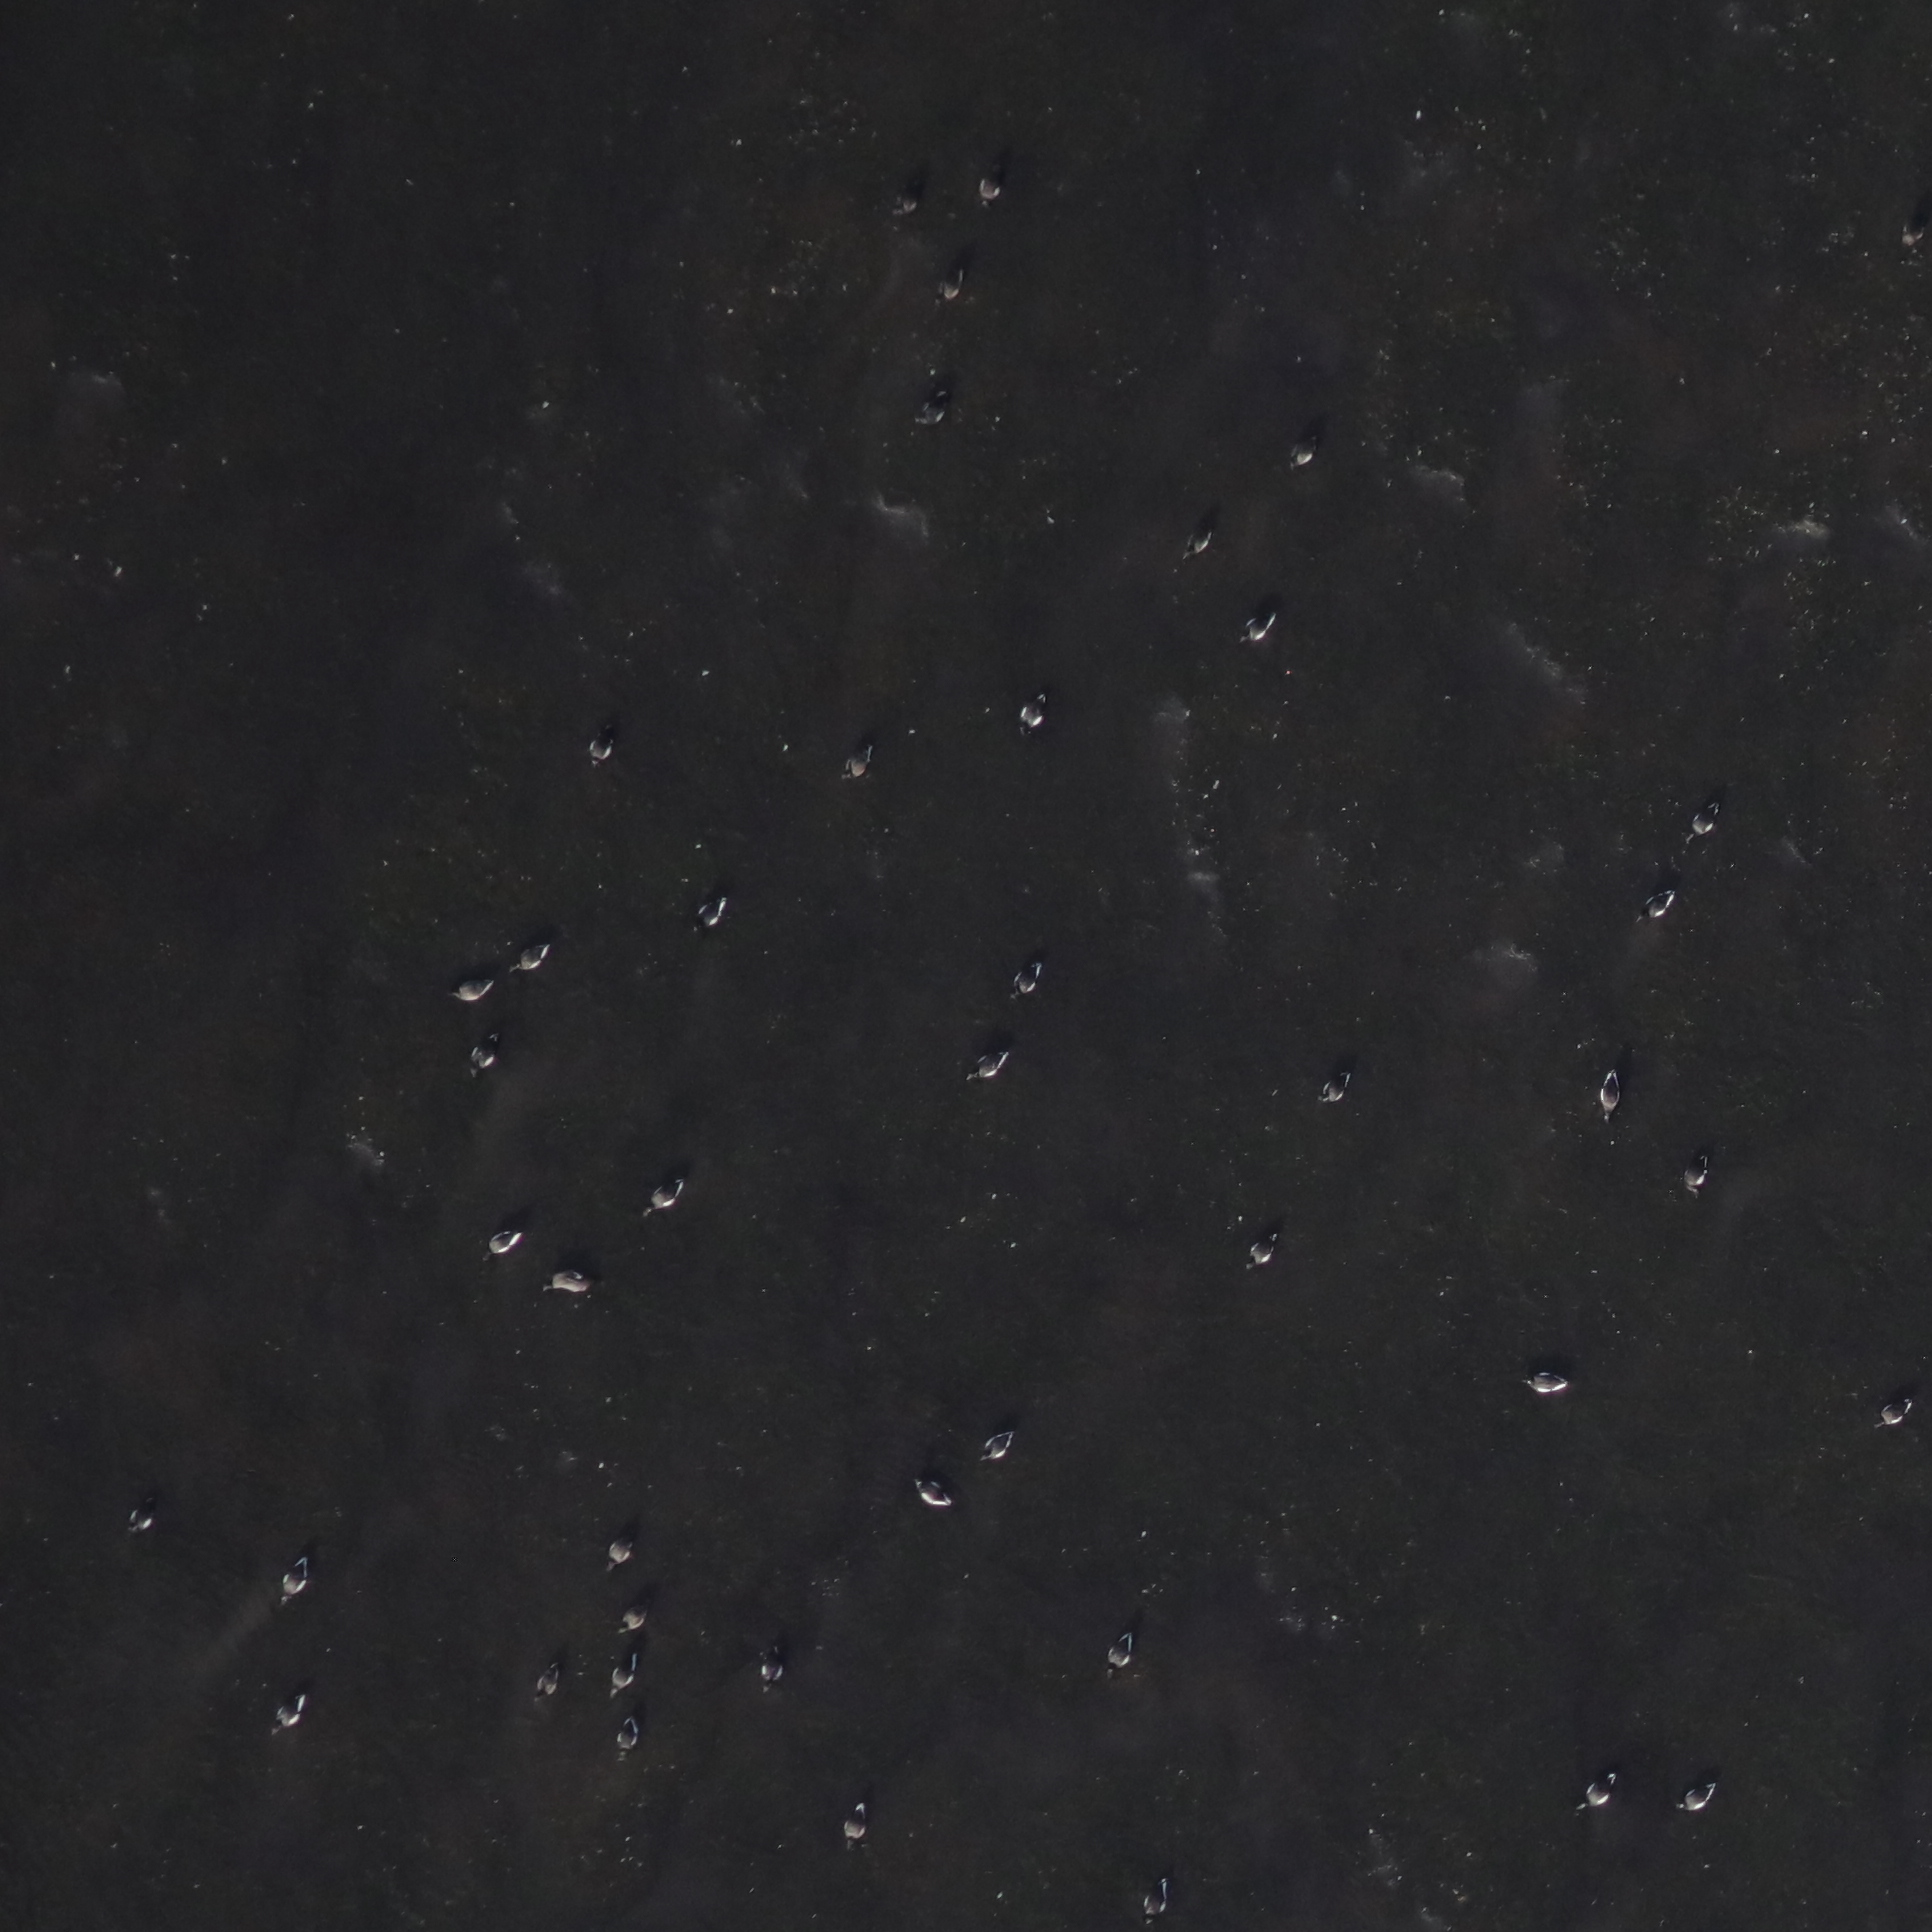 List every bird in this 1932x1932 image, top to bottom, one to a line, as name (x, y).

brant (989, 189)
brant (909, 205)
brant (1912, 228)
brant (955, 284)
brant (934, 412)
brant (1299, 453)
brant (1198, 536)
brant (1256, 626)
brant (1032, 714)
brant (601, 748)
brant (862, 768)
brant (1703, 820)
brant (1658, 906)
brant (711, 912)
brant (531, 960)
brant (1028, 979)
brant (472, 987)
brant (484, 1056)
brant (990, 1064)
brant (1339, 1086)
brant (1611, 1095)
brant (1695, 1173)
brant (664, 1196)
brant (504, 1247)
brant (1259, 1257)
brant (571, 1283)
brant (1546, 1382)
brant (1893, 1411)
brant (997, 1446)
brant (935, 1492)
brant (140, 1517)
brant (620, 1552)
brant (296, 1579)
brant (639, 1618)
brant (1120, 1651)
brant (774, 1669)
brant (624, 1674)
brant (543, 1676)
brant (289, 1717)
brant (629, 1734)
brant (1603, 1791)
brant (1697, 1795)
brant (859, 1826)
brant (1155, 1900)